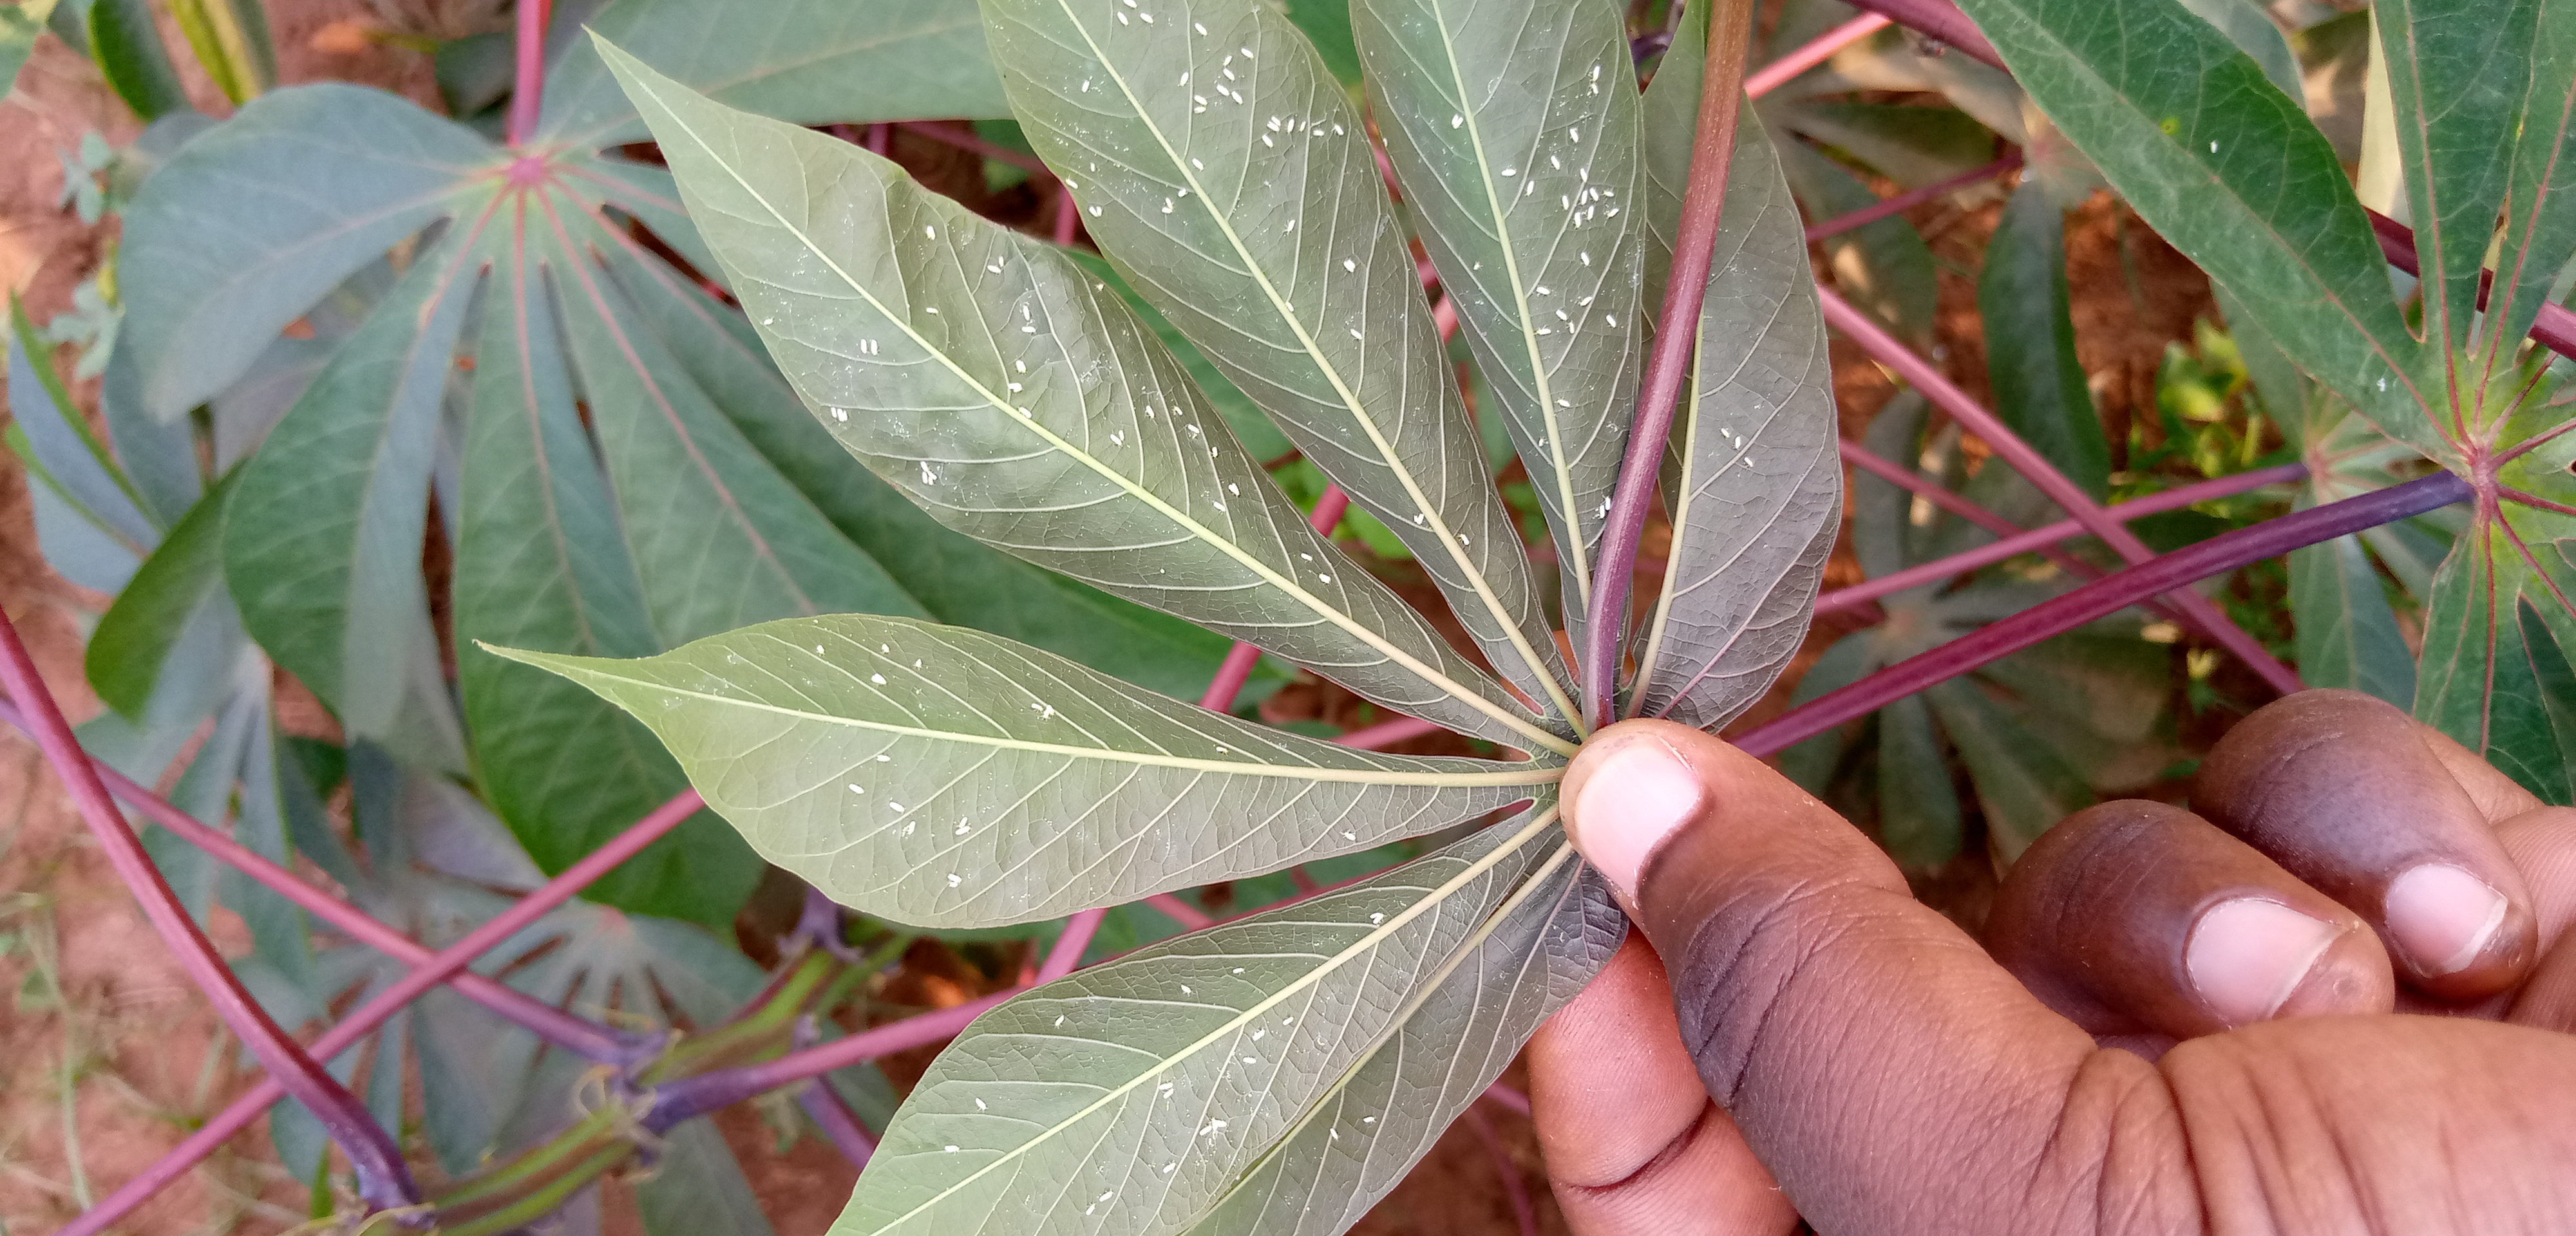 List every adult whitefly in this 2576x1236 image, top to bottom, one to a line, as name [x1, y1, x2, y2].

whitefly [1122, 1, 1138, 10]
whitefly [1114, 10, 1130, 28]
whitefly [1138, 10, 1154, 26]
whitefly [1193, 21, 1209, 38]
whitefly [1239, 46, 1256, 61]
whitefly [1221, 54, 1234, 66]
whitefly [1590, 63, 1602, 81]
whitefly [1222, 68, 1236, 81]
whitefly [1177, 70, 1190, 87]
whitefly [1079, 77, 1092, 97]
whitefly [1590, 82, 1600, 97]
whitefly [1215, 82, 1231, 98]
whitefly [1231, 89, 1244, 106]
whitefly [1192, 94, 1211, 106]
whitefly [1192, 106, 1207, 115]
whitefly [1271, 114, 1282, 127]
whitefly [1286, 117, 1298, 133]
whitefly [1299, 119, 1307, 134]
whitefly [1265, 120, 1280, 133]
whitefly [1331, 121, 1345, 136]
whitefly [1567, 125, 1581, 144]
whitefly [1311, 129, 1327, 138]
whitefly [1260, 133, 1274, 149]
whitefly [2205, 136, 2222, 156]
whitefly [1549, 154, 1564, 171]
whitefly [1189, 154, 1207, 174]
whitefly [1089, 160, 1099, 176]
whitefly [1578, 167, 1590, 183]
whitefly [1501, 167, 1518, 177]
whitefly [1064, 175, 1080, 191]
whitefly [1524, 178, 1539, 197]
whitefly [1588, 186, 1600, 204]
whitefly [1175, 187, 1189, 200]
whitefly [1580, 187, 1589, 207]
whitefly [1602, 189, 1615, 198]
whitefly [1559, 192, 1572, 211]
whitefly [1164, 197, 1176, 209]
whitefly [1586, 203, 1596, 220]
whitefly [1088, 204, 1097, 218]
whitefly [1095, 205, 1104, 218]
whitefly [1159, 205, 1173, 215]
whitefly [1607, 206, 1620, 219]
whitefly [1572, 209, 1586, 230]
whitefly [1283, 216, 1299, 234]
whitefly [923, 221, 944, 244]
whitefly [1578, 250, 1592, 267]
whitefly [998, 254, 1007, 268]
whitefly [1340, 257, 1360, 276]
whitefly [1471, 260, 1482, 270]
whitefly [985, 263, 1003, 275]
whitefly [1093, 281, 1106, 292]
whitefly [1535, 285, 1552, 297]
whitefly [1578, 295, 1597, 308]
whitefly [1283, 299, 1296, 314]
whitefly [1019, 301, 1033, 323]
whitefly [923, 305, 940, 316]
whitefly [1553, 308, 1569, 322]
whitefly [1604, 314, 1618, 330]
whitefly [760, 315, 775, 327]
whitefly [1567, 320, 1577, 335]
whitefly [1019, 326, 1037, 335]
whitefly [1347, 326, 1365, 342]
whitefly [1534, 326, 1553, 337]
whitefly [869, 337, 880, 357]
whitefly [858, 337, 869, 356]
whitefly [1012, 358, 1028, 376]
whitefly [2374, 376, 2391, 397]
whitefly [1006, 380, 1023, 388]
whitefly [1012, 388, 1025, 394]
whitefly [1556, 397, 1572, 409]
whitefly [1142, 403, 1160, 420]
whitefly [1169, 404, 1185, 417]
whitefly [1016, 405, 1034, 420]
whitefly [830, 406, 838, 420]
whitefly [837, 408, 844, 423]
whitefly [842, 409, 850, 422]
whitefly [1185, 423, 1202, 436]
whitefly [1718, 426, 1732, 440]
whitefly [1117, 429, 1126, 442]
whitefly [1108, 433, 1122, 447]
whitefly [1734, 435, 1743, 450]
whitefly [1537, 437, 1546, 450]
whitefly [1210, 444, 1220, 460]
whitefly [1742, 456, 1757, 470]
whitefly [919, 460, 929, 473]
whitefly [921, 470, 927, 486]
whitefly [929, 471, 938, 482]
whitefly [927, 474, 934, 488]
whitefly [1226, 482, 1240, 498]
whitefly [1604, 493, 1613, 512]
whitefly [1211, 498, 1227, 514]
whitefly [1598, 504, 1607, 520]
whitefly [1417, 512, 1425, 526]
whitefly [1412, 513, 1419, 528]
whitefly [1458, 532, 1472, 547]
whitefly [1299, 552, 1314, 563]
whitefly [1317, 571, 1332, 585]
whitefly [880, 642, 891, 655]
whitefly [815, 643, 826, 656]
whitefly [912, 656, 923, 670]
whitefly [871, 670, 888, 687]
whitefly [1028, 702, 1044, 713]
whitefly [1045, 704, 1056, 717]
whitefly [1039, 708, 1050, 722]
whitefly [1215, 744, 1231, 754]
whitefly [876, 753, 893, 764]
whitefly [846, 782, 867, 795]
whitefly [889, 800, 907, 814]
whitefly [958, 815, 969, 829]
whitefly [907, 819, 915, 835]
whitefly [954, 825, 971, 838]
whitefly [1341, 829, 1359, 842]
whitefly [946, 872, 964, 883]
whitefly [947, 881, 960, 890]
whitefly [1370, 912, 1381, 919]
whitefly [1372, 914, 1385, 926]
whitefly [1231, 966, 1245, 975]
whitefly [1179, 982, 1193, 995]
whitefly [1053, 1014, 1068, 1028]
whitefly [1282, 1015, 1295, 1026]
whitefly [1253, 1027, 1266, 1042]
whitefly [1241, 1056, 1258, 1065]
whitefly [1159, 1081, 1174, 1090]
whitefly [1162, 1088, 1174, 1102]
whitefly [972, 1094, 991, 1114]
whitefly [1361, 1114, 1378, 1125]
whitefly [1213, 1119, 1218, 1133]
whitefly [1218, 1119, 1228, 1129]
whitefly [1198, 1121, 1212, 1137]
whitefly [1328, 1125, 1342, 1142]
whitefly [942, 1143, 964, 1155]
whitefly [1161, 1160, 1179, 1174]
whitefly [1097, 1189, 1115, 1203]
whitefly [1085, 1201, 1099, 1221]